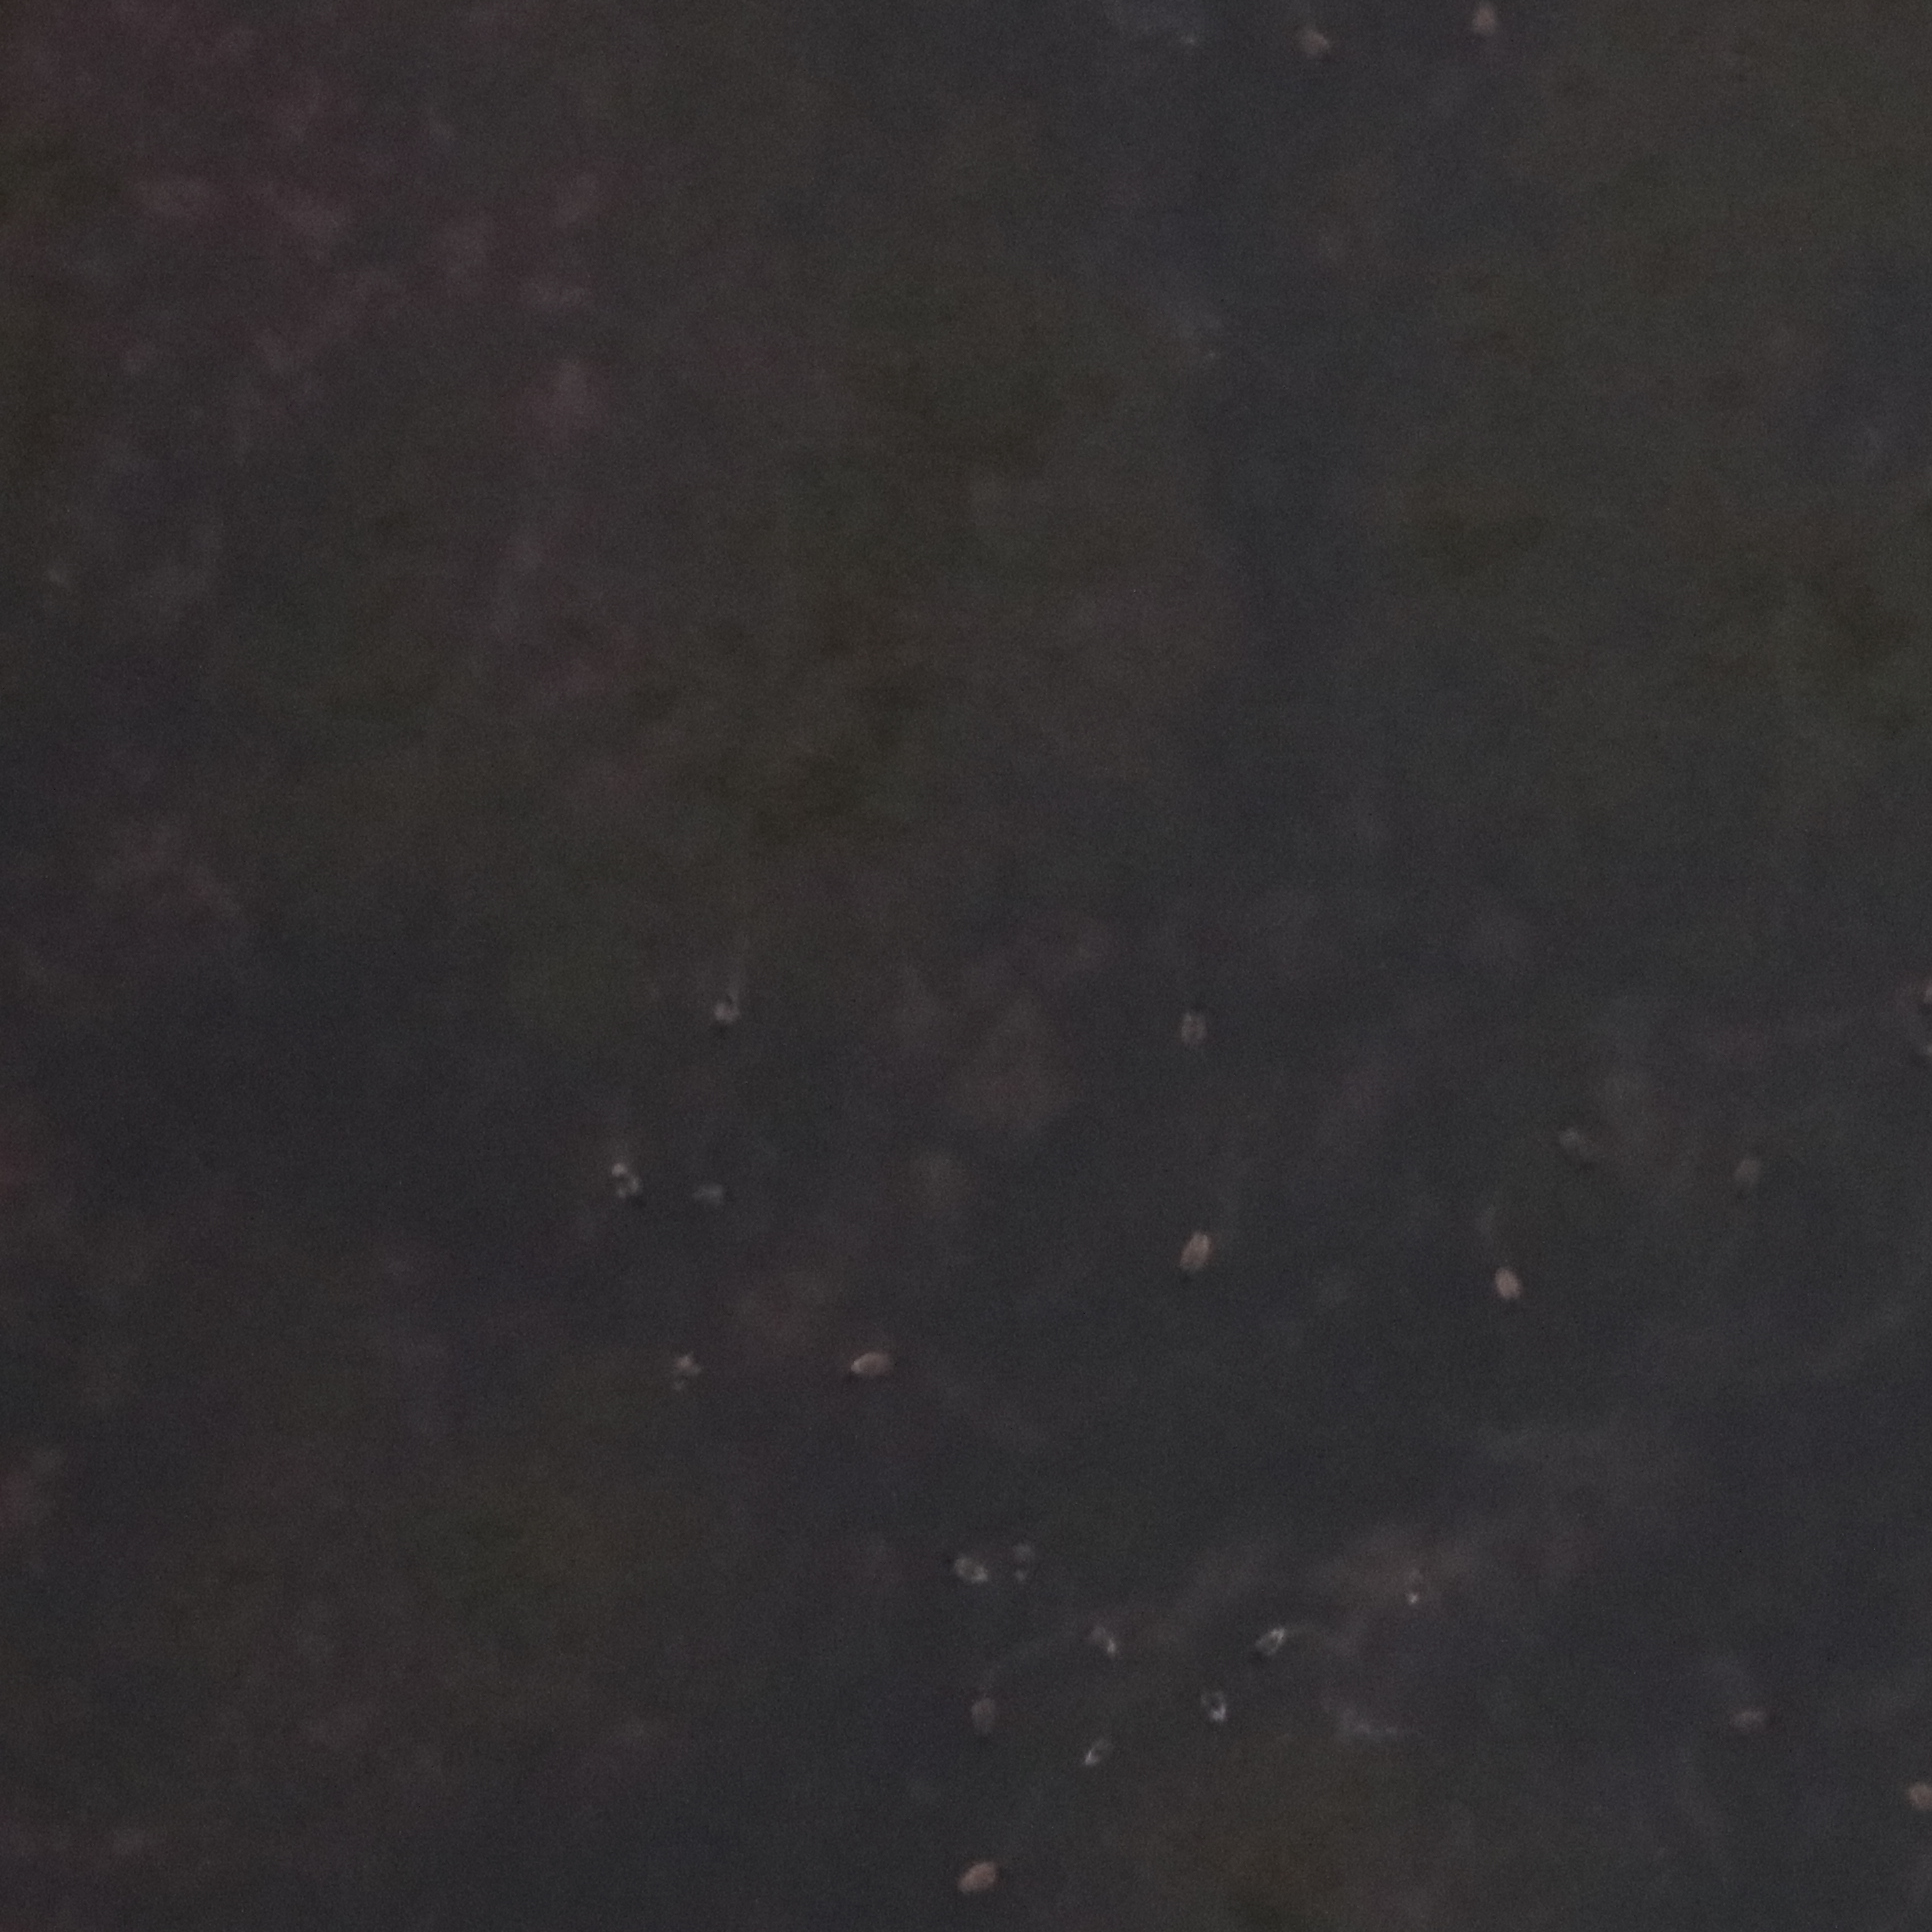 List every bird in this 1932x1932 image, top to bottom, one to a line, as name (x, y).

Canada goose (1482, 27)
Canada goose (1317, 48)
brant (728, 1010)
Canada goose (1196, 1029)
Canada goose (1573, 1137)
Canada goose (1745, 1173)
brant (632, 1182)
brant (715, 1193)
Canada goose (1196, 1253)
Canada goose (1505, 1284)
Canada goose (872, 1367)
brant (687, 1372)
brant (1014, 1563)
brant (983, 1573)
brant (1420, 1582)
brant (1097, 1640)
brant (1263, 1644)
brant (1213, 1703)
Canada goose (986, 1717)
Canada goose (1746, 1724)
brant (1104, 1746)
Canada goose (1924, 1802)
Canada goose (984, 1877)